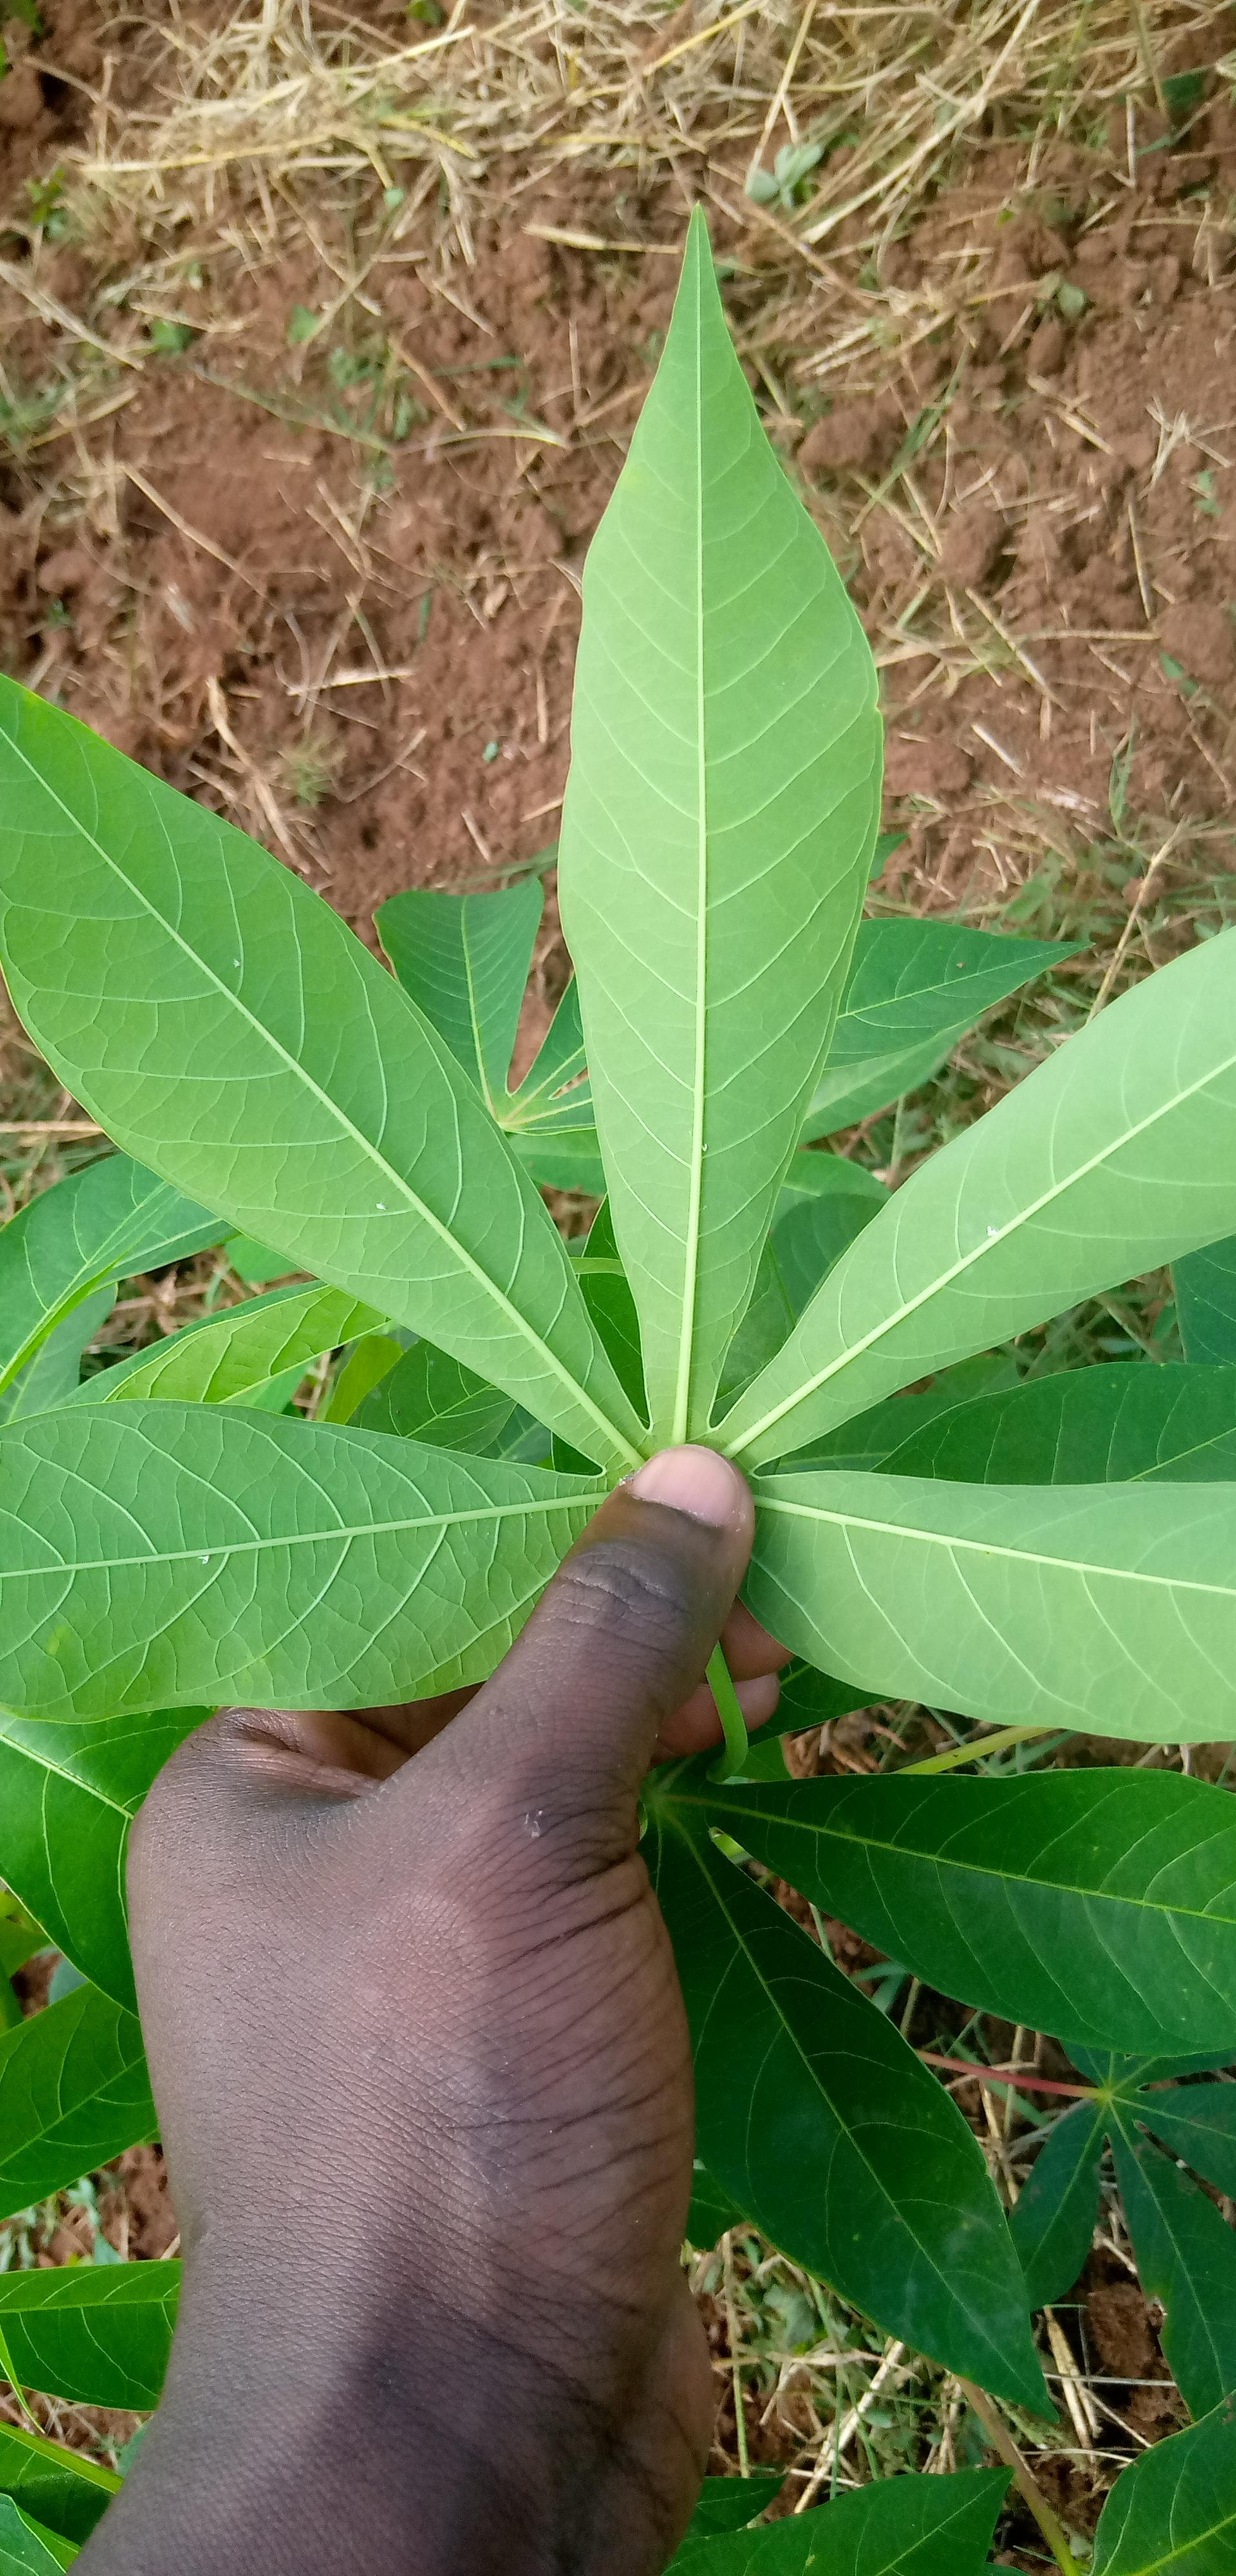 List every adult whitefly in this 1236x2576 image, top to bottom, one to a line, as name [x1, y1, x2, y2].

whitefly [232, 957, 243, 969]
whitefly [700, 1142, 711, 1152]
whitefly [375, 1202, 388, 1212]
whitefly [985, 1224, 1000, 1238]
whitefly [197, 1554, 211, 1566]